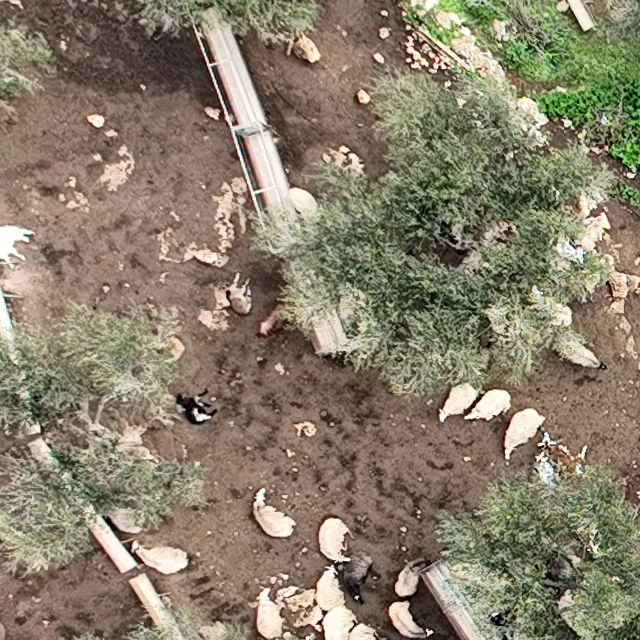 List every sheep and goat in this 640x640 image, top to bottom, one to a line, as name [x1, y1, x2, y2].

sheep [291, 186, 319, 219]
sheep [581, 214, 610, 252]
goat [1, 223, 35, 270]
goat [225, 272, 253, 316]
sheep [338, 283, 367, 330]
sheep [532, 284, 572, 328]
goat [257, 297, 295, 337]
sheep [486, 304, 522, 338]
sheep [564, 339, 608, 371]
sheep [438, 383, 476, 424]
sheep [464, 388, 512, 421]
goat [176, 390, 218, 424]
sheep [502, 410, 546, 457]
goat [540, 432, 589, 470]
goat [533, 453, 552, 485]
sheep [253, 485, 297, 537]
sheep [104, 506, 145, 534]
sheep [319, 514, 352, 563]
goat [574, 526, 602, 558]
sheep [130, 541, 190, 573]
sheep [341, 549, 373, 605]
sheep [544, 549, 581, 579]
sheep [394, 556, 430, 596]
sheep [451, 560, 512, 590]
sheep [315, 563, 346, 608]
sheep [256, 586, 284, 639]
sheep [558, 590, 589, 638]
sheep [387, 599, 434, 638]
sheep [324, 604, 356, 639]
sheep [510, 609, 531, 639]
sheep [347, 622, 384, 639]